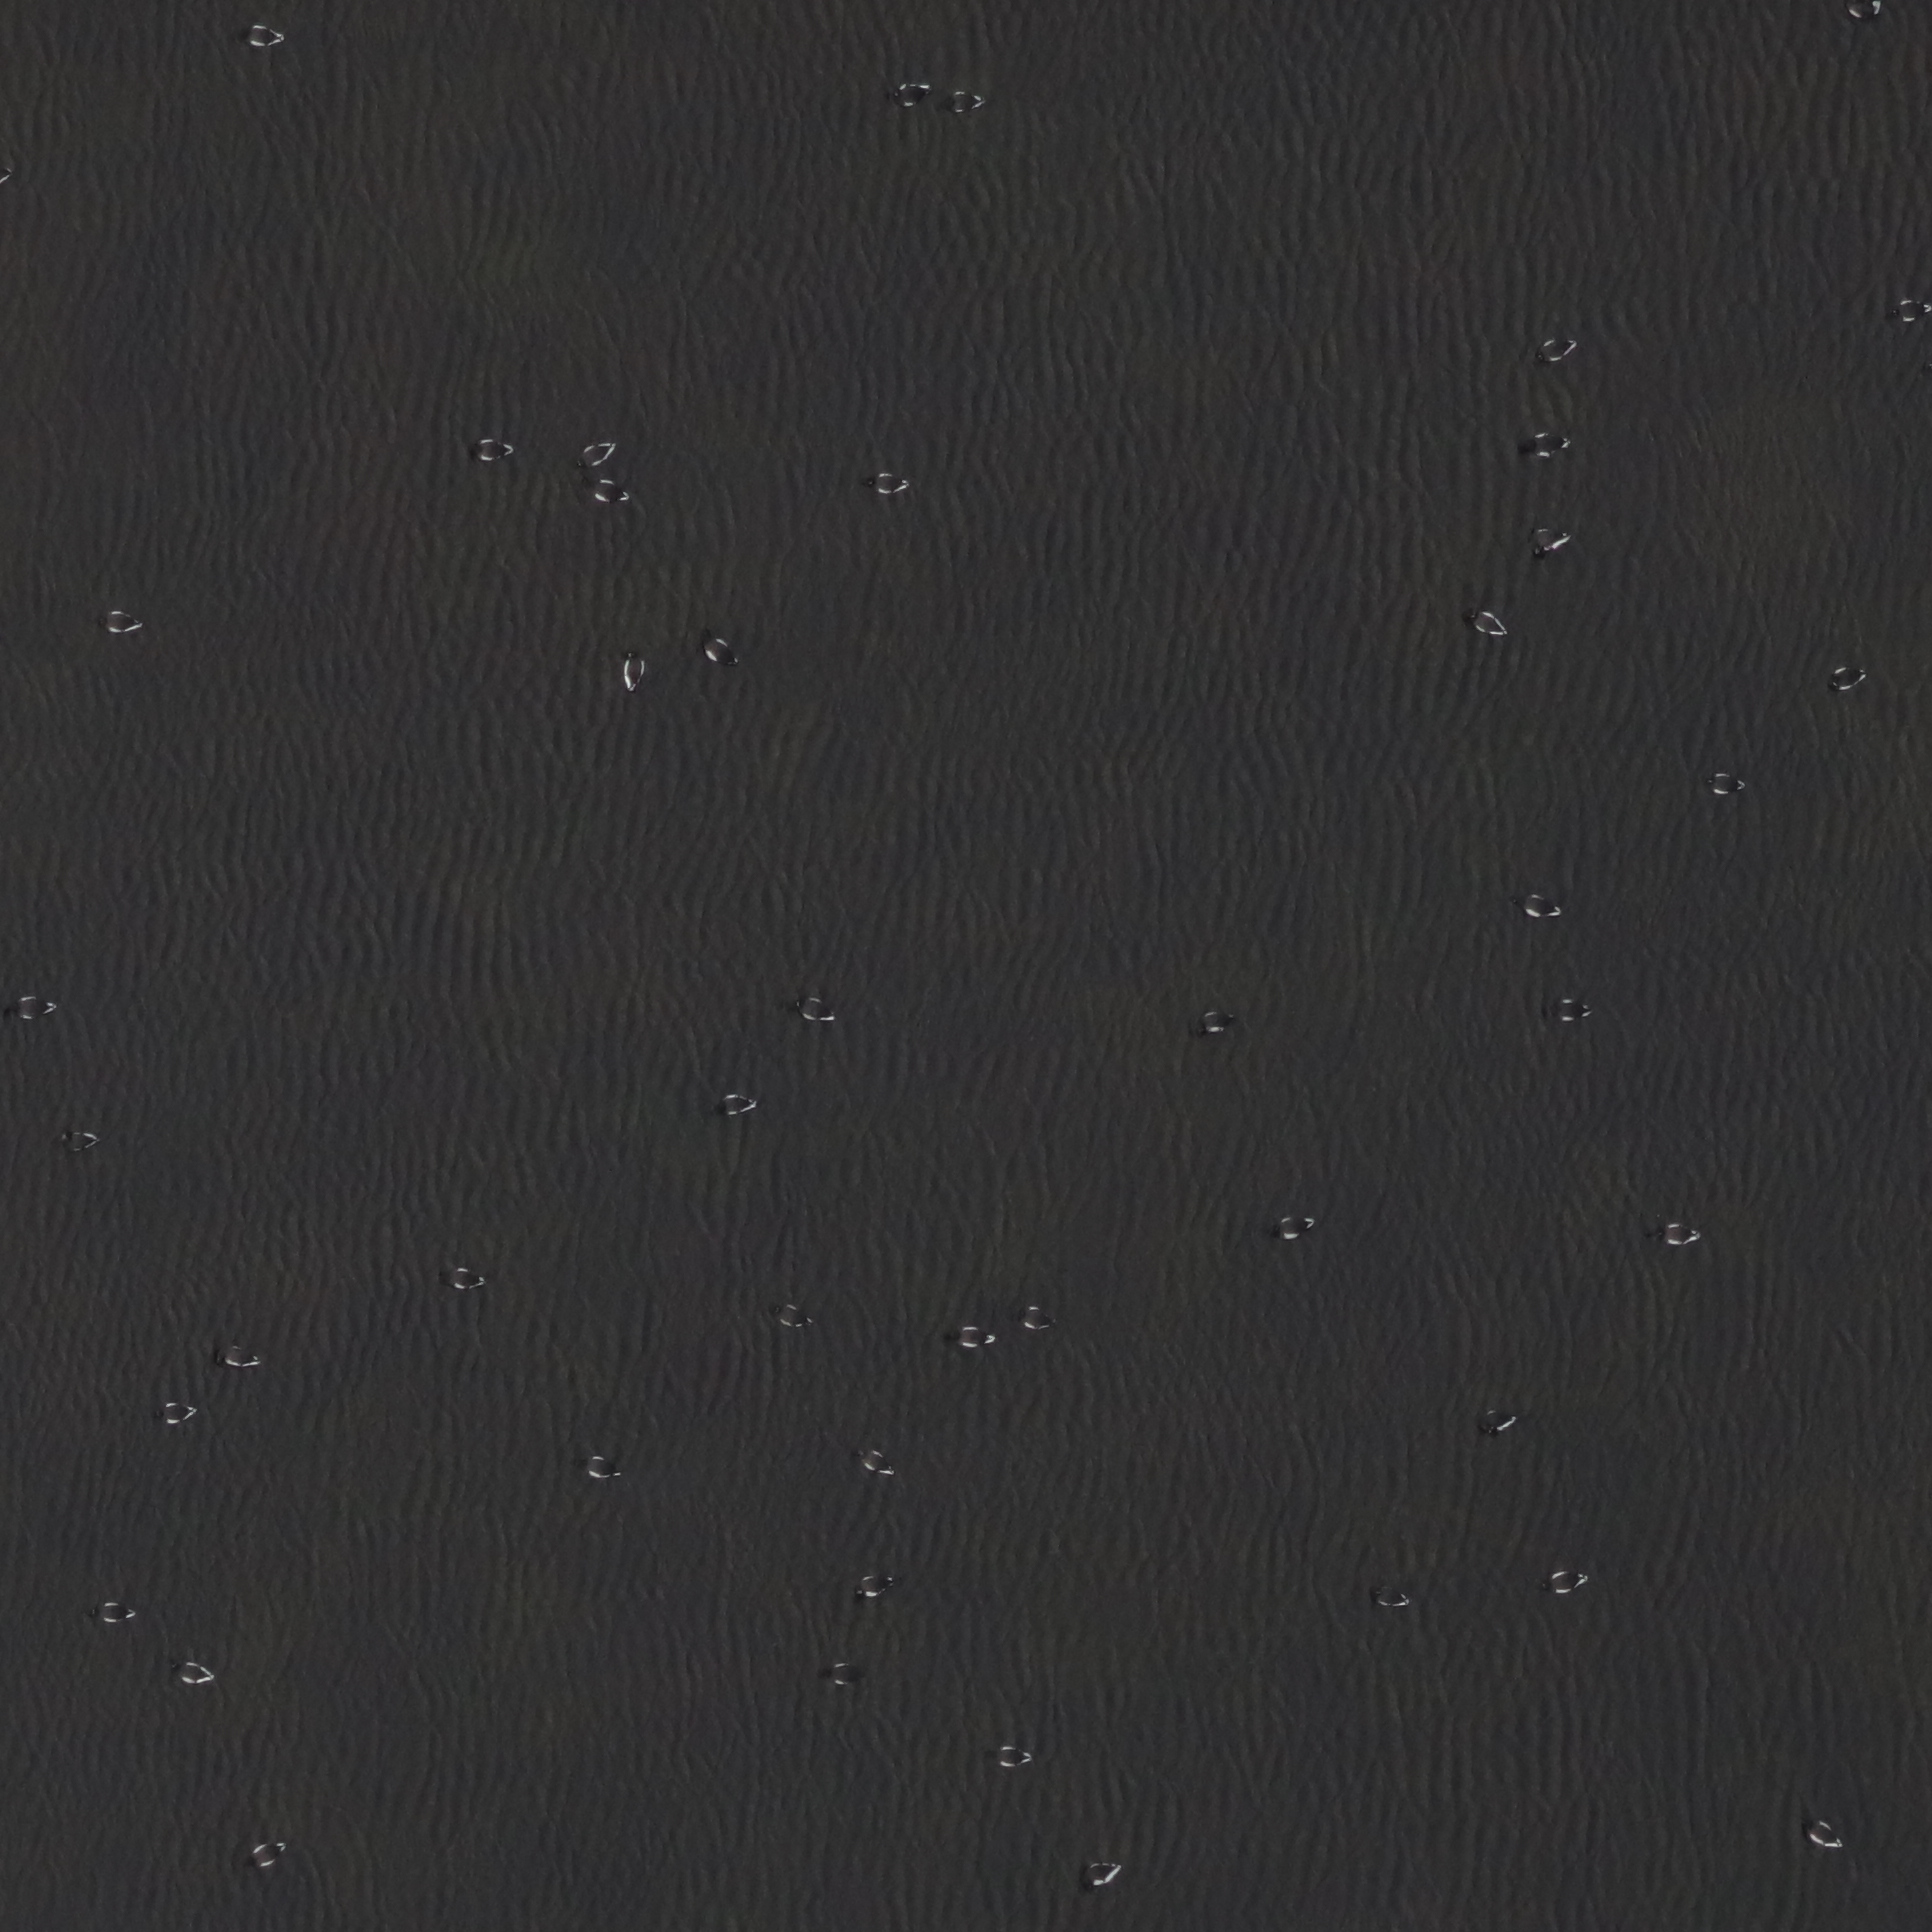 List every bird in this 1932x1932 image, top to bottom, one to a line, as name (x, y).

brant (1862, 6)
brant (262, 35)
brant (909, 95)
brant (962, 104)
brant (1909, 311)
brant (1554, 349)
brant (1546, 443)
brant (490, 450)
brant (594, 454)
brant (887, 485)
brant (610, 491)
brant (1550, 546)
brant (121, 622)
brant (1487, 622)
brant (715, 650)
brant (632, 671)
brant (1846, 677)
brant (1725, 785)
brant (1540, 906)
brant (31, 1007)
brant (813, 1007)
brant (1568, 1008)
brant (1212, 1021)
brant (734, 1103)
brant (80, 1139)
brant (1293, 1226)
brant (1676, 1233)
brant (463, 1278)
brant (792, 1316)
brant (1035, 1316)
brant (972, 1337)
brant (238, 1356)
brant (178, 1410)
brant (1498, 1421)
brant (874, 1460)
brant (601, 1467)
brant (1566, 1581)
brant (872, 1585)
brant (1390, 1599)
brant (112, 1612)
brant (191, 1670)
brant (840, 1672)
brant (1010, 1754)
brant (1821, 1831)
brant (268, 1852)
brant (1099, 1873)